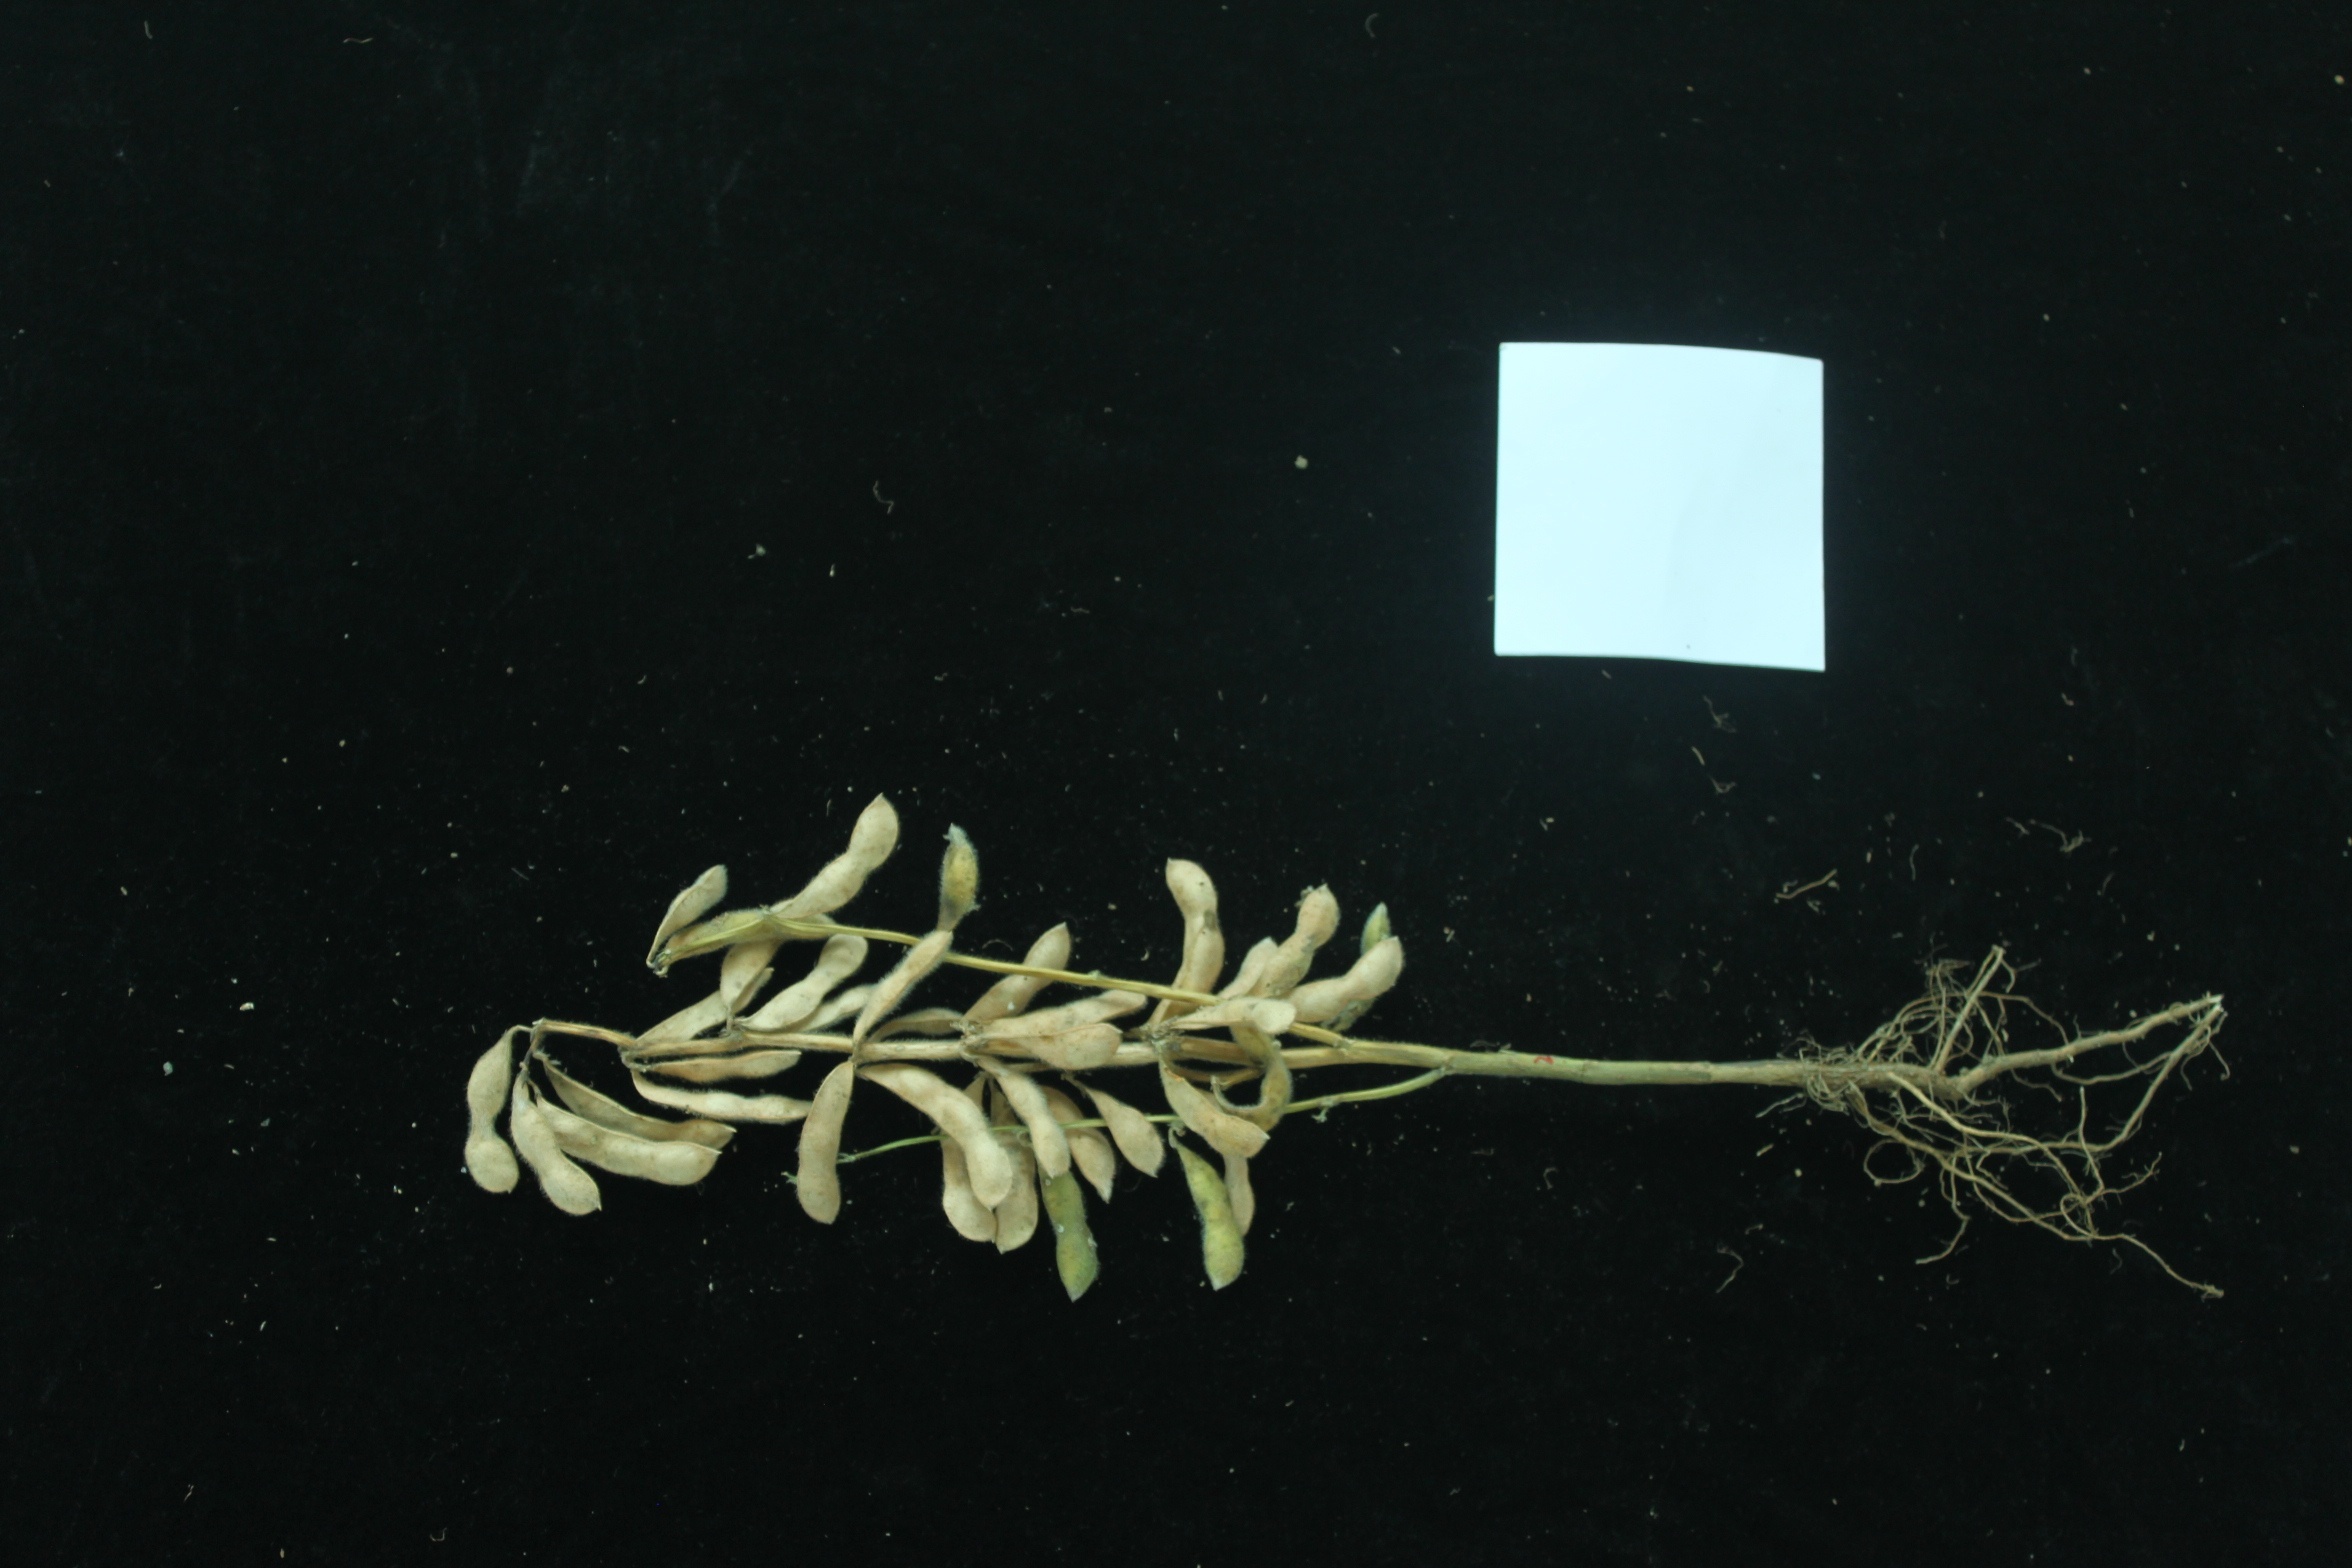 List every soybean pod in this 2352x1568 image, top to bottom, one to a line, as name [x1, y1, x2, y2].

soybean pod [771, 794, 898, 915]
soybean pod [937, 826, 976, 933]
soybean pod [1140, 860, 1223, 1033]
soybean pod [652, 865, 726, 954]
soybean pod [1238, 882, 1340, 998]
soybean pod [1320, 902, 1391, 1032]
soybean pod [657, 909, 838, 974]
soybean pod [961, 922, 1067, 1030]
soybean pod [853, 930, 952, 1042]
soybean pod [735, 933, 866, 1029]
soybean pod [1261, 935, 1402, 1022]
soybean pod [1214, 936, 1277, 998]
soybean pod [719, 939, 786, 1006]
soybean pod [640, 968, 770, 1041]
soybean pod [766, 983, 878, 1032]
soybean pod [970, 990, 1146, 1042]
soybean pod [1157, 998, 1295, 1032]
soybean pod [871, 1008, 962, 1042]
soybean pod [1212, 1021, 1292, 1128]
soybean pod [1010, 1024, 1121, 1069]
soybean pod [466, 1030, 517, 1192]
soybean pod [644, 1049, 800, 1080]
soybean pod [965, 1054, 1068, 1178]
soybean pod [1157, 1054, 1267, 1158]
soybean pod [544, 1057, 732, 1150]
soybean pod [797, 1060, 852, 1224]
soybean pod [855, 1063, 1010, 1209]
soybean pod [511, 1066, 599, 1214]
soybean pod [631, 1069, 813, 1120]
soybean pod [940, 1074, 997, 1241]
soybean pod [988, 1078, 1037, 1254]
soybean pod [533, 1084, 719, 1184]
soybean pod [1037, 1084, 1114, 1202]
soybean pod [1084, 1088, 1163, 1176]
soybean pod [1172, 1138, 1241, 1290]
soybean pod [1221, 1152, 1254, 1240]
soybean pod [1035, 1155, 1098, 1302]